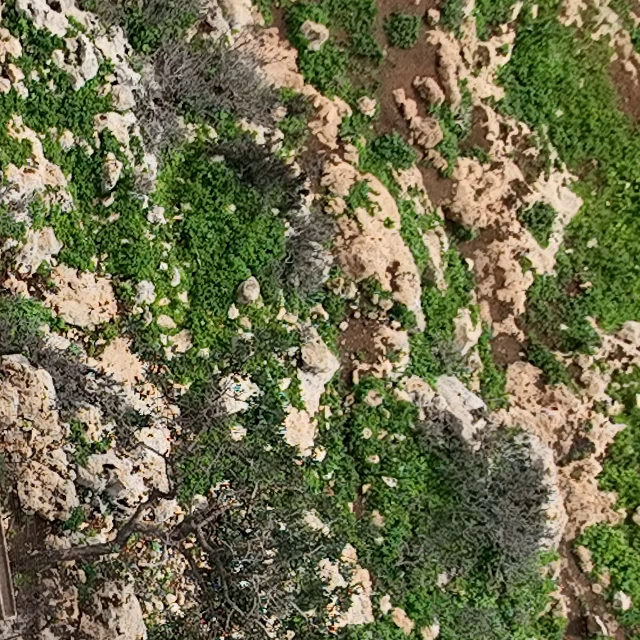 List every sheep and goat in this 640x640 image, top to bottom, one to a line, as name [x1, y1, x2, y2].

None